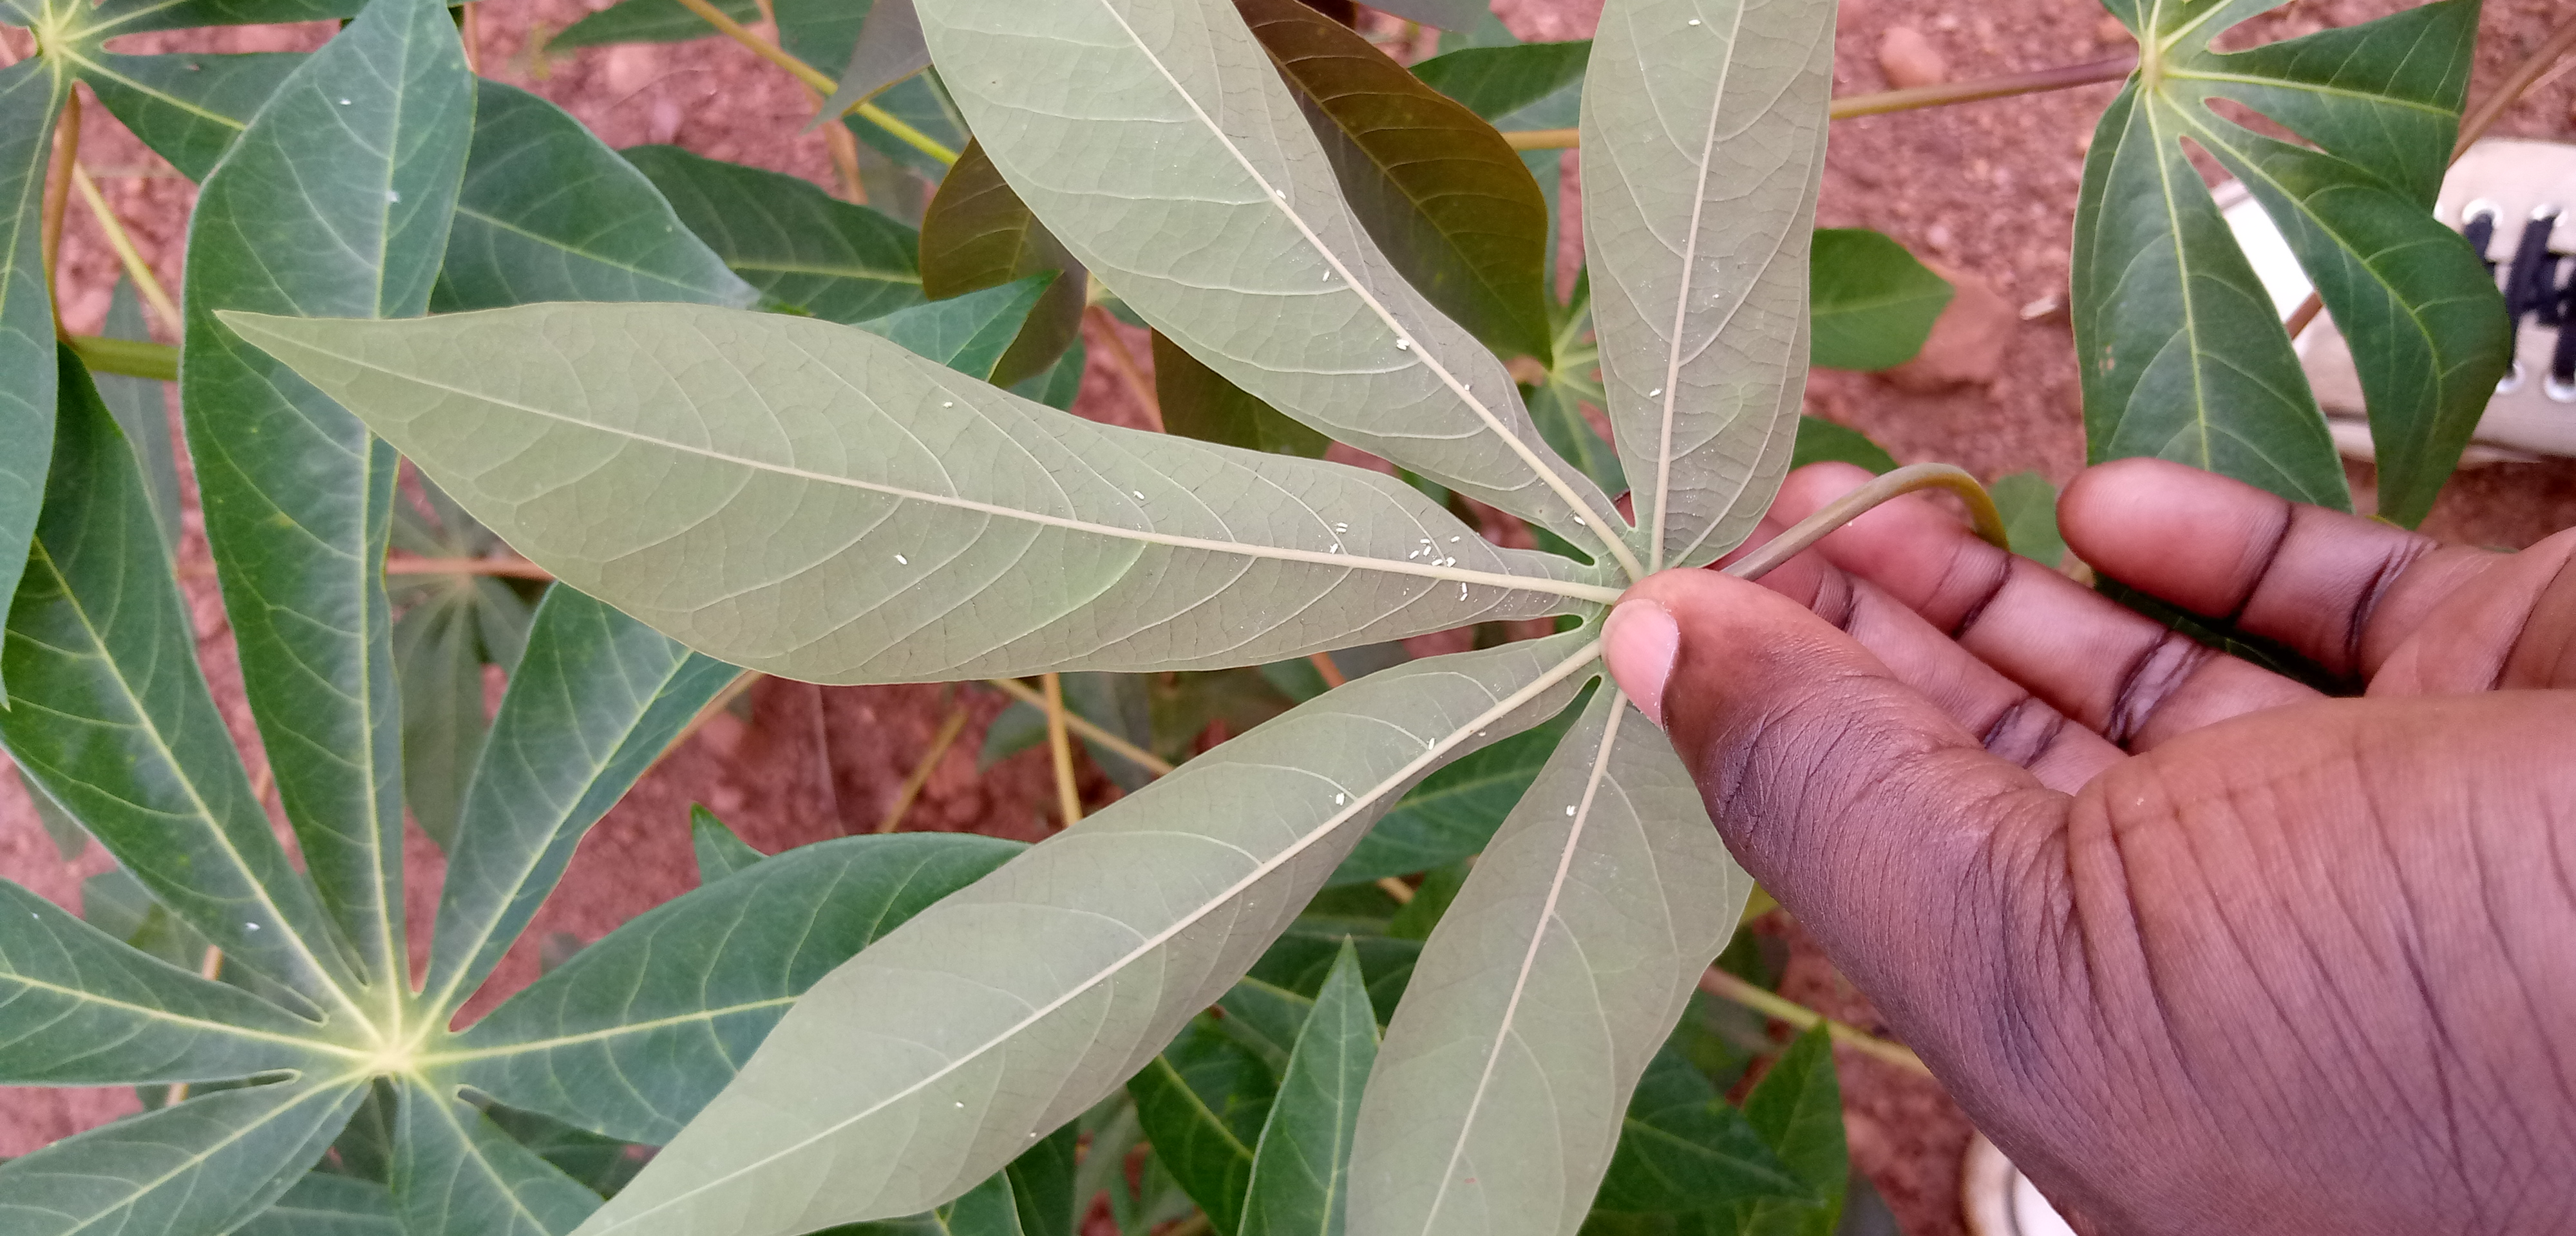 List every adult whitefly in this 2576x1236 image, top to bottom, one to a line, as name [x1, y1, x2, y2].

whitefly [1687, 19, 1701, 26]
whitefly [339, 96, 352, 106]
whitefly [1275, 189, 1287, 200]
whitefly [1321, 270, 1331, 282]
whitefly [1396, 338, 1410, 346]
whitefly [1396, 344, 1407, 351]
whitefly [1464, 384, 1471, 391]
whitefly [1648, 388, 1663, 398]
whitefly [942, 400, 954, 409]
whitefly [1132, 489, 1145, 500]
whitefly [1573, 513, 1587, 528]
whitefly [1334, 520, 1349, 527]
whitefly [1334, 525, 1349, 533]
whitefly [1449, 534, 1462, 545]
whitefly [1329, 540, 1340, 555]
whitefly [1423, 544, 1435, 558]
whitefly [1408, 548, 1421, 561]
whitefly [895, 554, 907, 566]
whitefly [1446, 556, 1454, 561]
whitefly [1431, 559, 1443, 566]
whitefly [1447, 559, 1456, 567]
whitefly [1459, 579, 1470, 592]
whitefly [1457, 592, 1468, 602]
whitefly [1426, 733, 1436, 752]
whitefly [1340, 789, 1346, 807]
whitefly [1334, 790, 1341, 805]
whitefly [1564, 801, 1576, 818]
whitefly [243, 921, 261, 933]
whitefly [953, 1098, 967, 1109]
whitefly [1027, 1129, 1037, 1139]